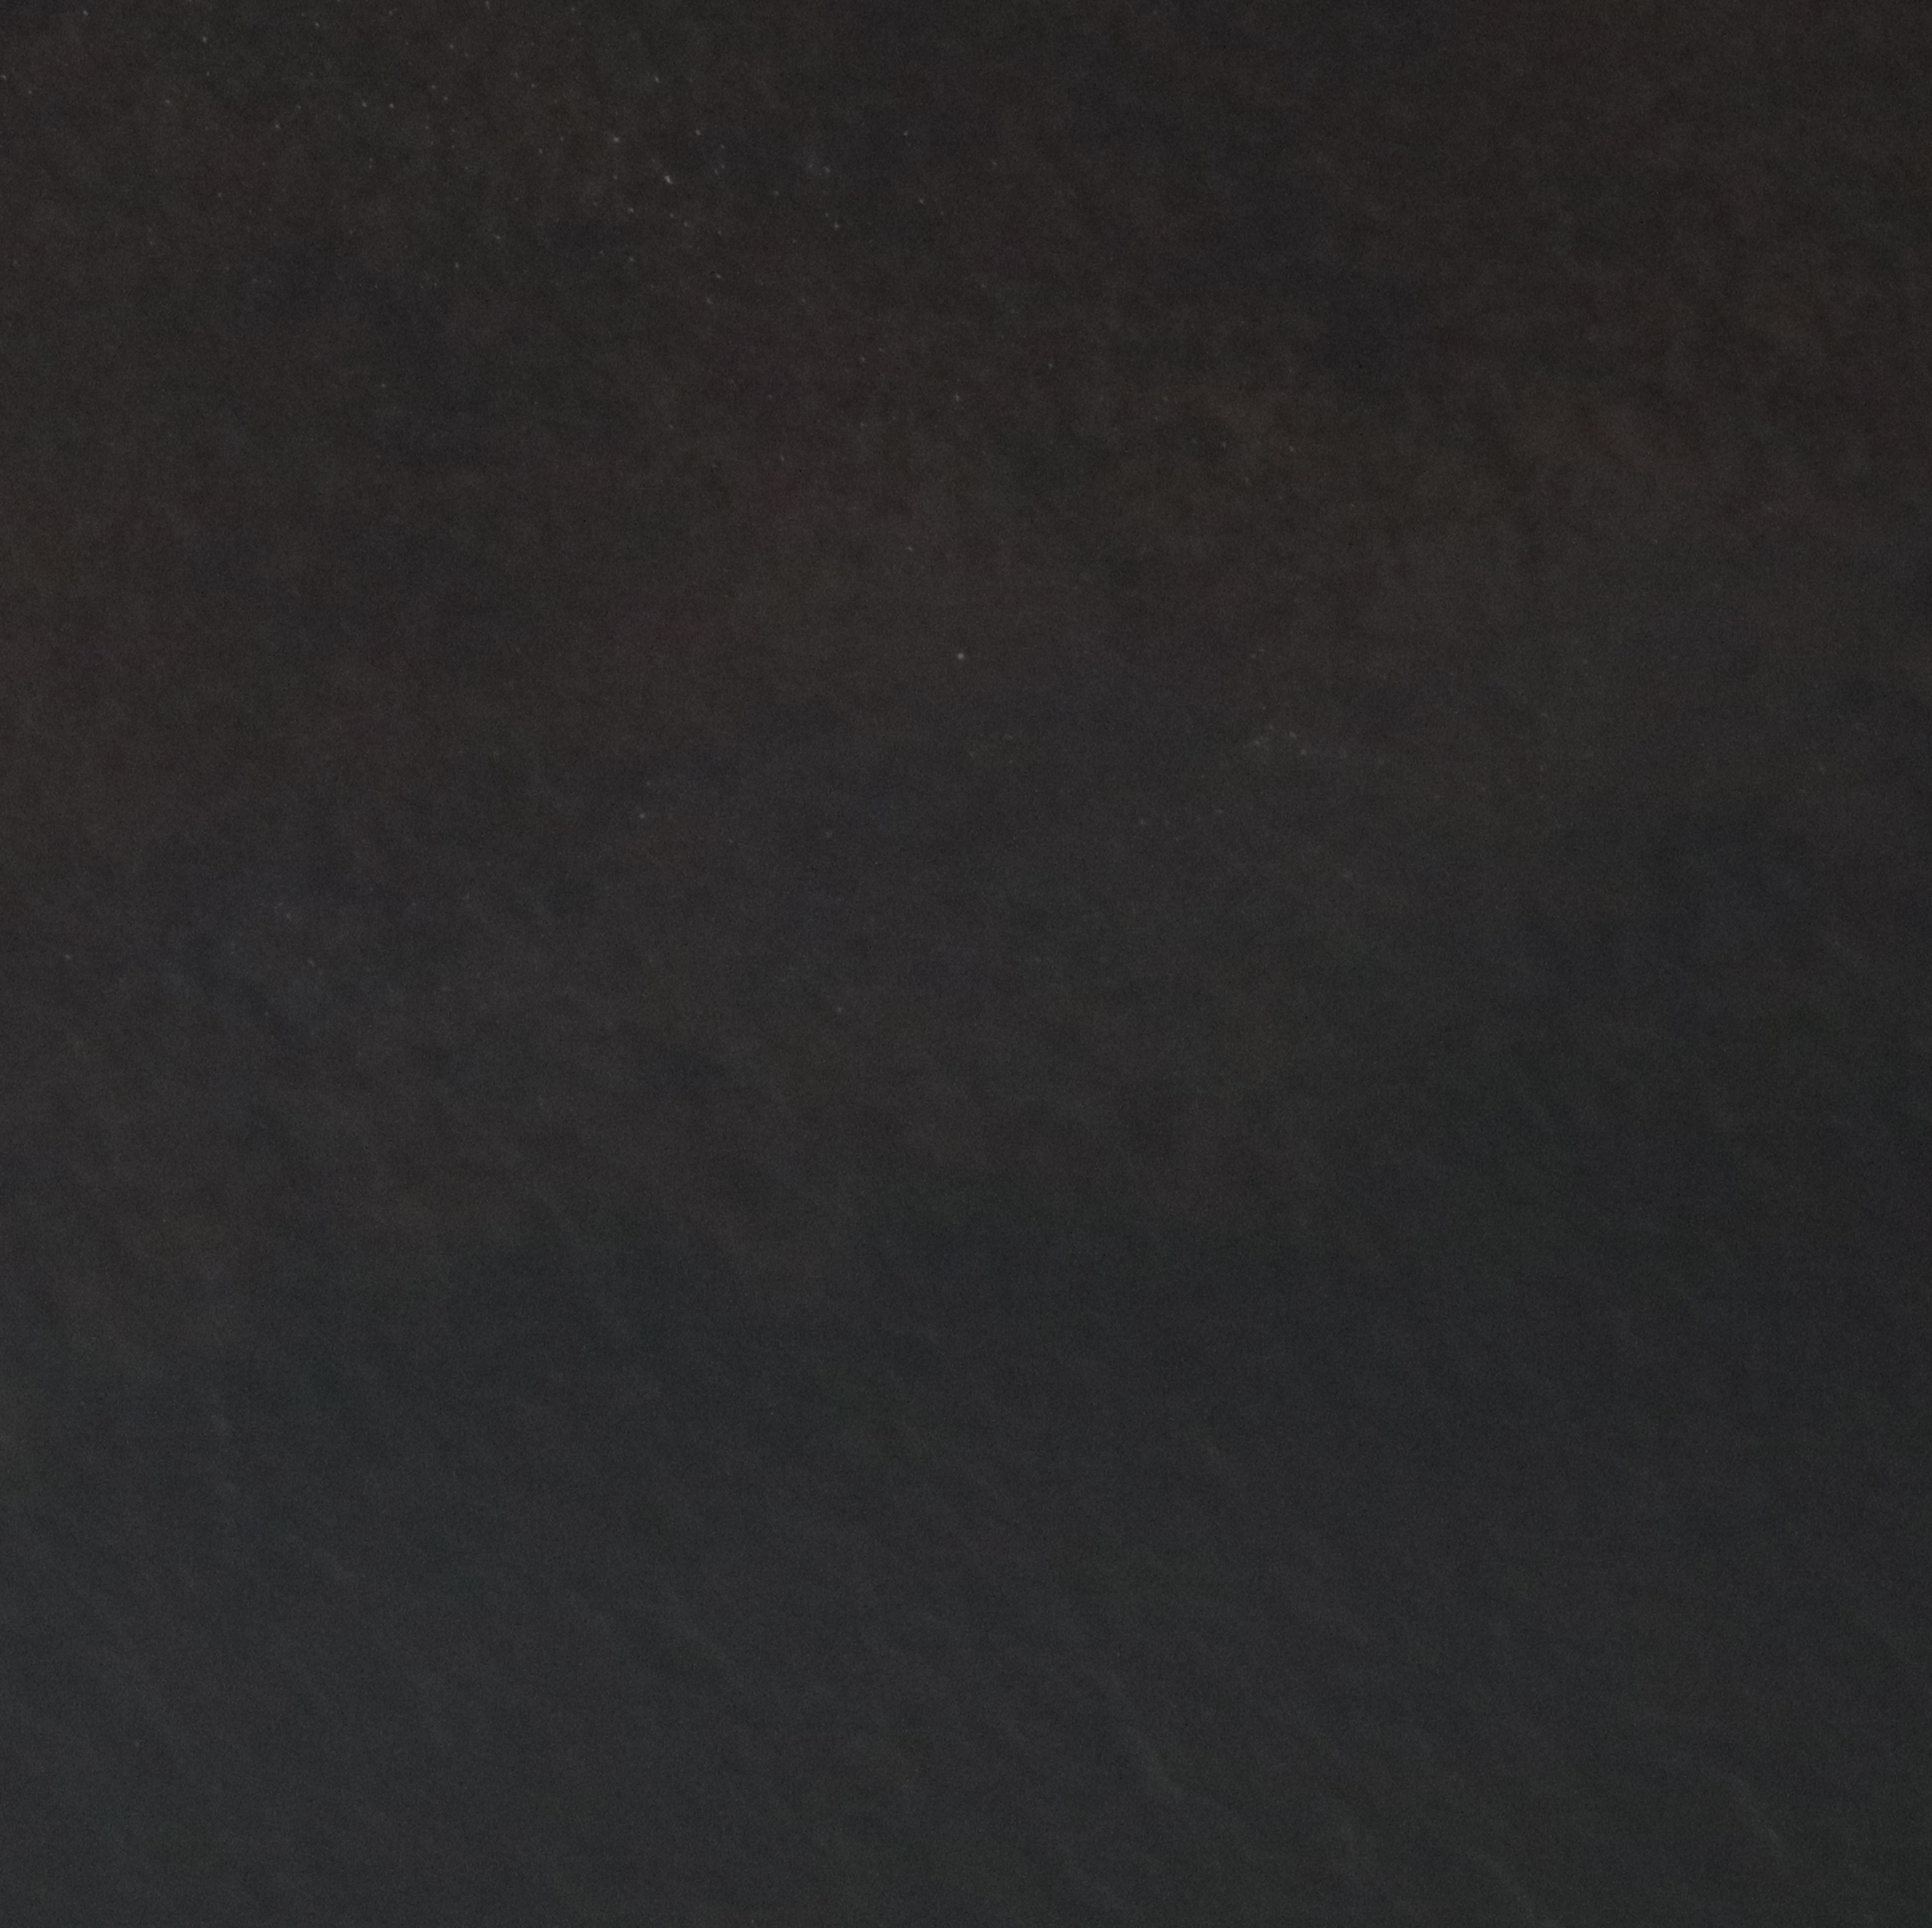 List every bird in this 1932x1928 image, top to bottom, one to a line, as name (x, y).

None